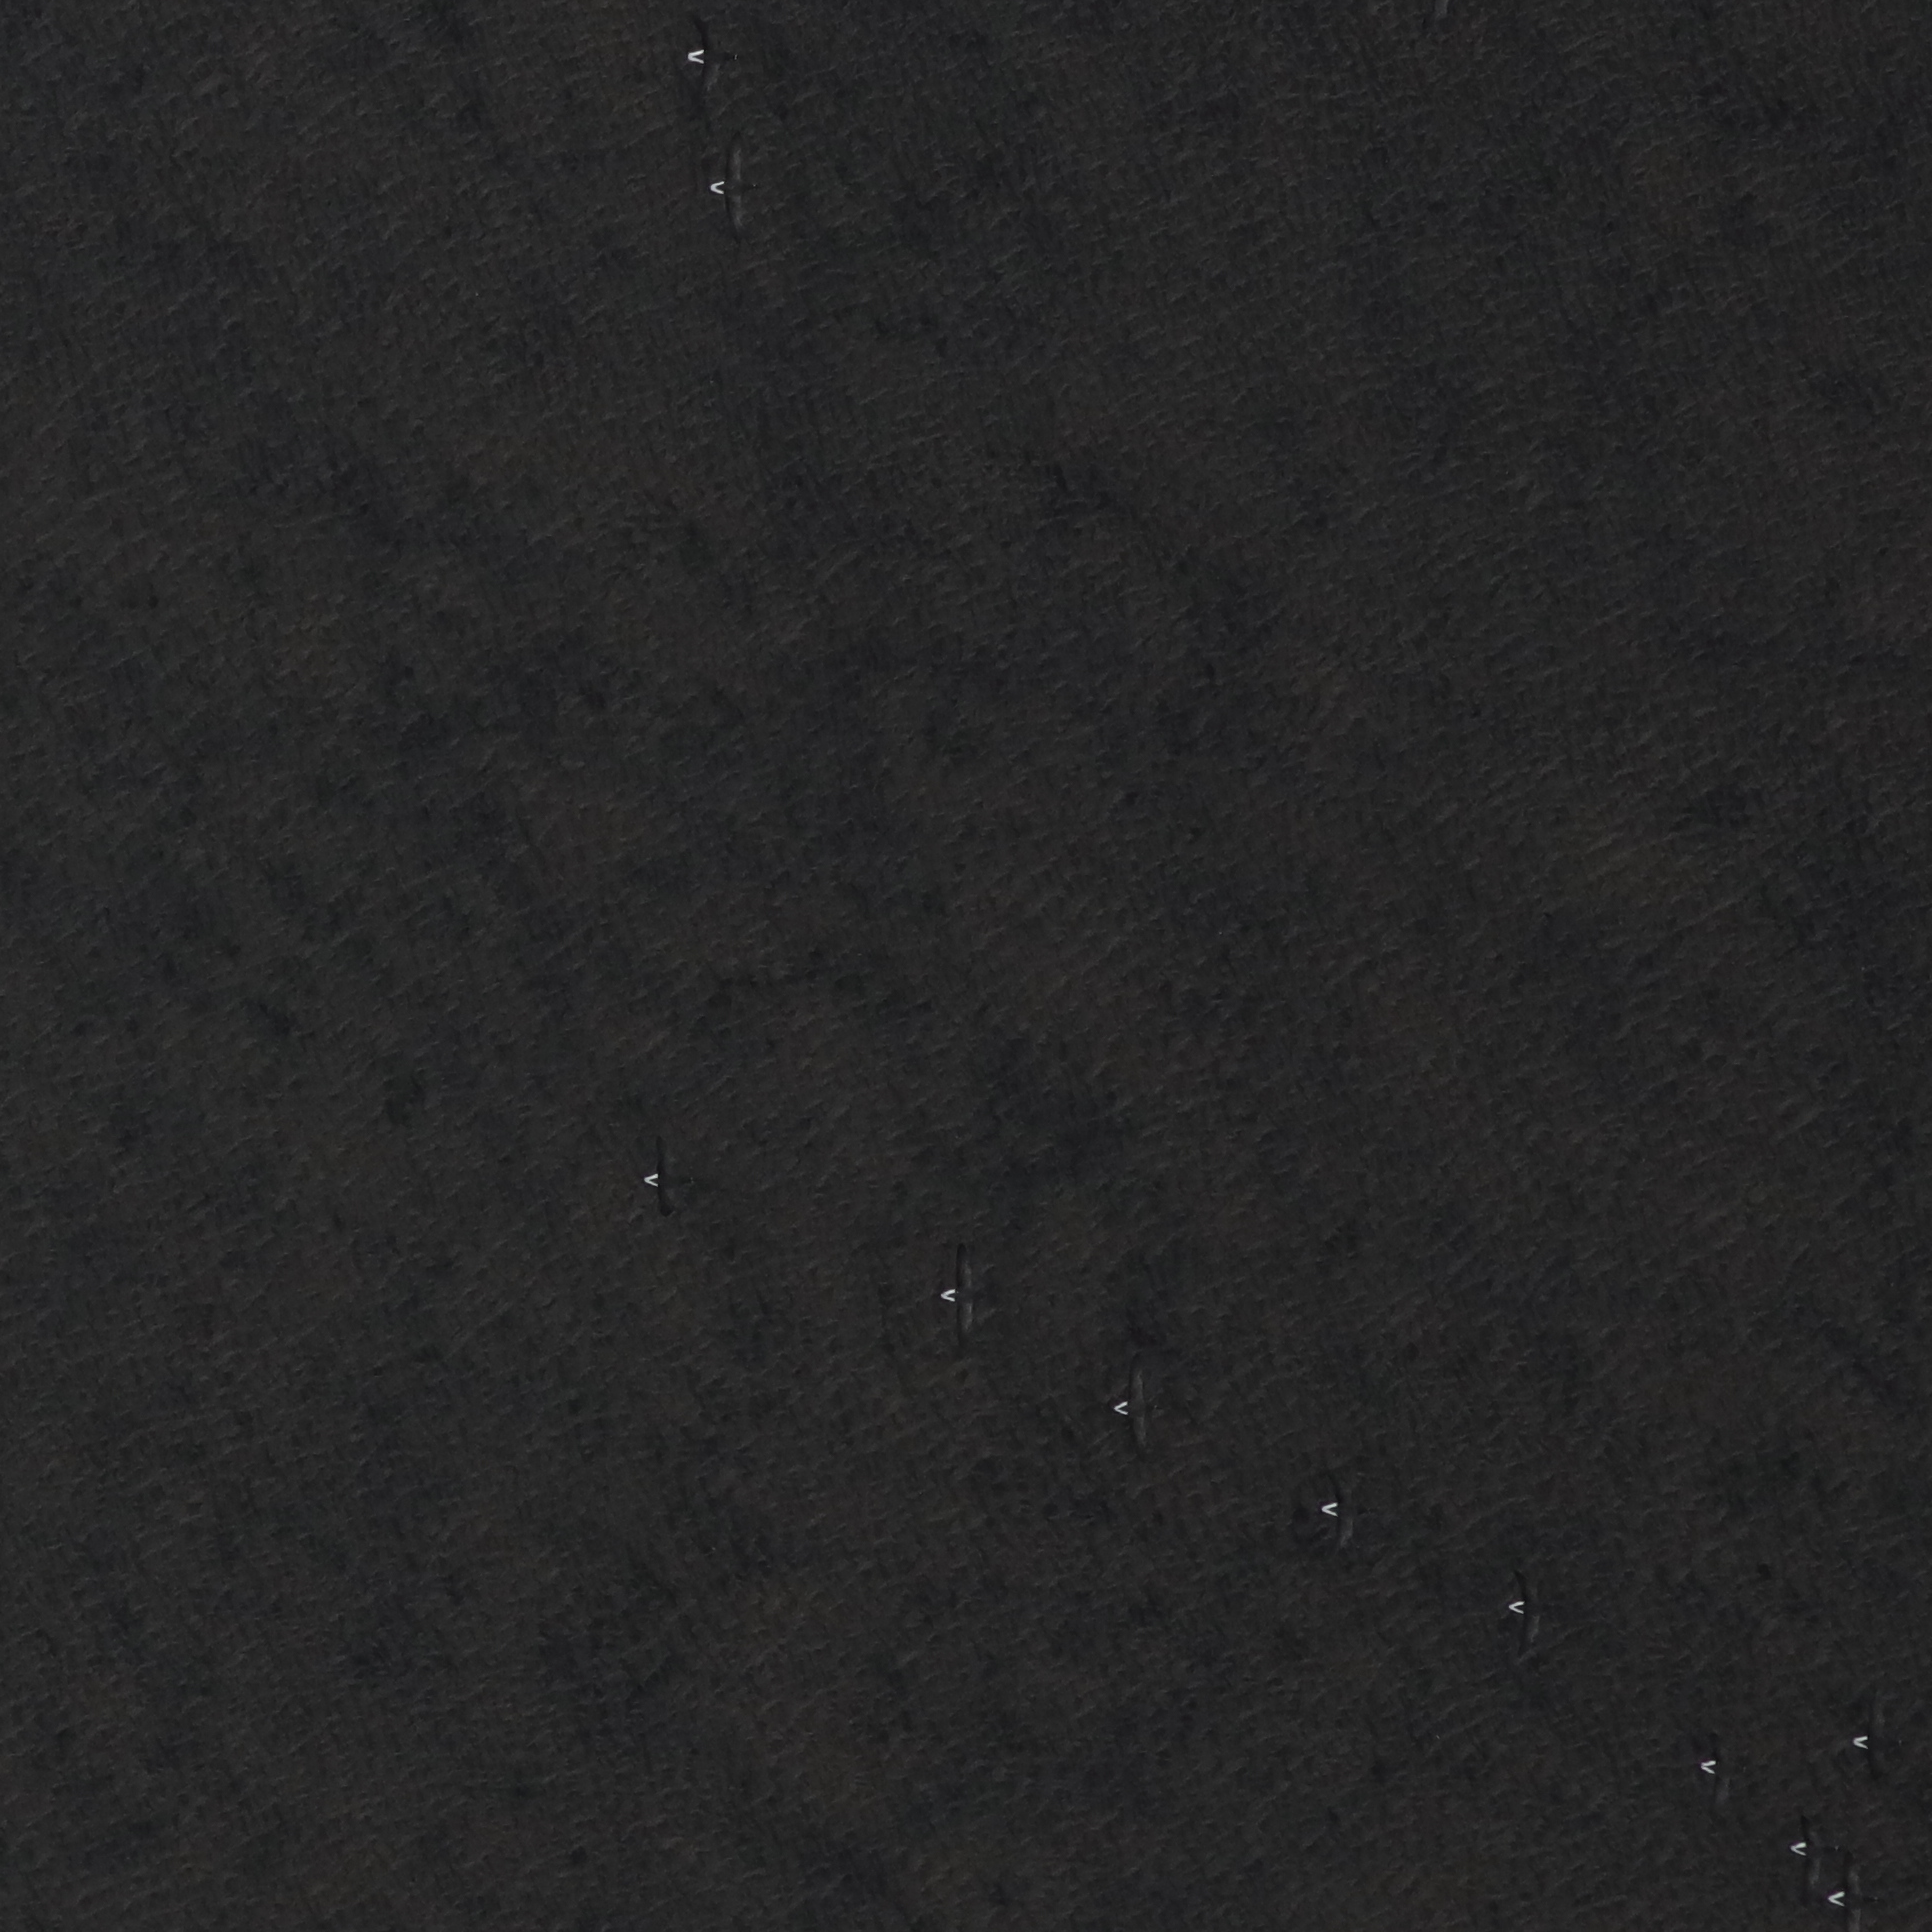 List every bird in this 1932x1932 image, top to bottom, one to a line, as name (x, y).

brant (715, 52)
brant (729, 189)
brant (653, 1179)
brant (960, 1295)
brant (1136, 1409)
brant (1332, 1509)
brant (1518, 1603)
brant (1878, 1742)
brant (1721, 1769)
brant (1810, 1851)
brant (1850, 1898)